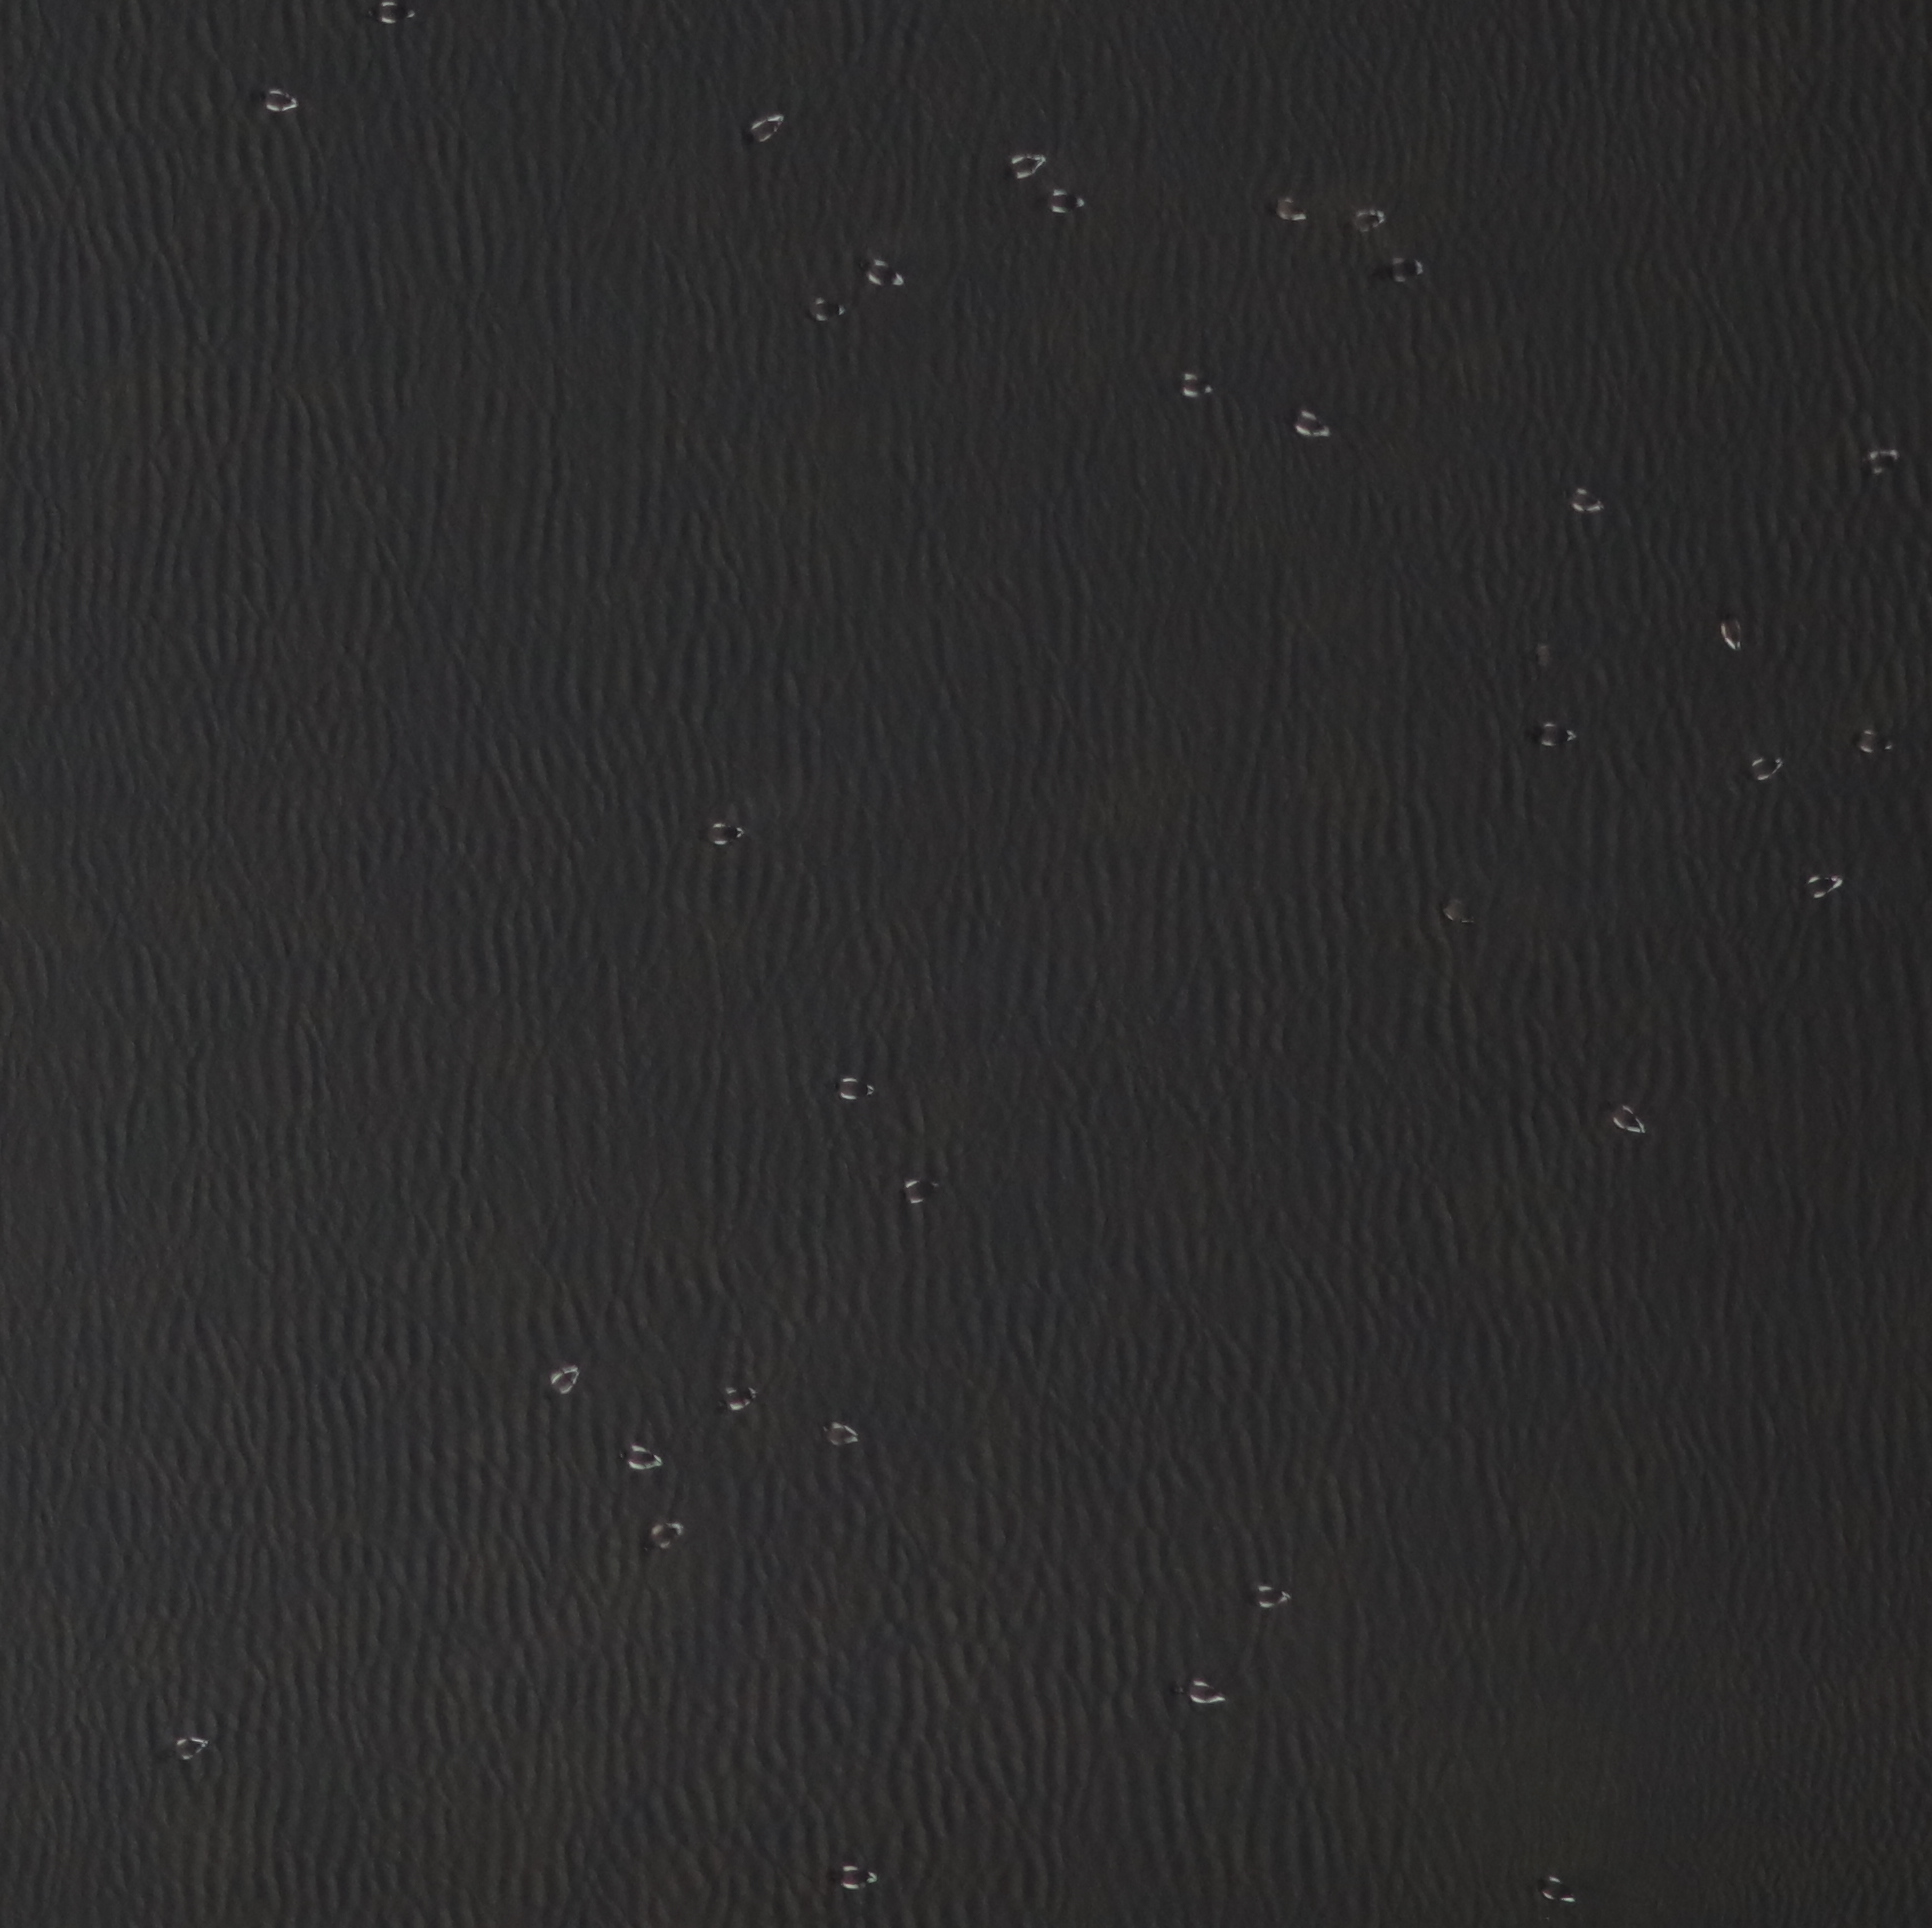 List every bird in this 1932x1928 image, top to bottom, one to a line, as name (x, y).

brant (391, 10)
brant (278, 98)
brant (764, 128)
brant (1026, 165)
brant (1064, 203)
brant (1287, 207)
brant (1365, 221)
brant (1406, 267)
brant (880, 271)
brant (828, 309)
brant (1196, 385)
brant (1307, 423)
brant (1880, 462)
brant (1586, 501)
brant (1730, 630)
brant (1552, 736)
brant (1869, 739)
brant (1766, 768)
brant (721, 830)
brant (1819, 887)
brant (1456, 909)
brant (852, 1087)
brant (1625, 1117)
brant (914, 1192)
brant (561, 1383)
brant (734, 1397)
brant (839, 1434)
brant (638, 1458)
brant (663, 1534)
brant (1268, 1593)
brant (1199, 1693)
brant (192, 1749)
brant (853, 1878)
brant (1555, 1888)